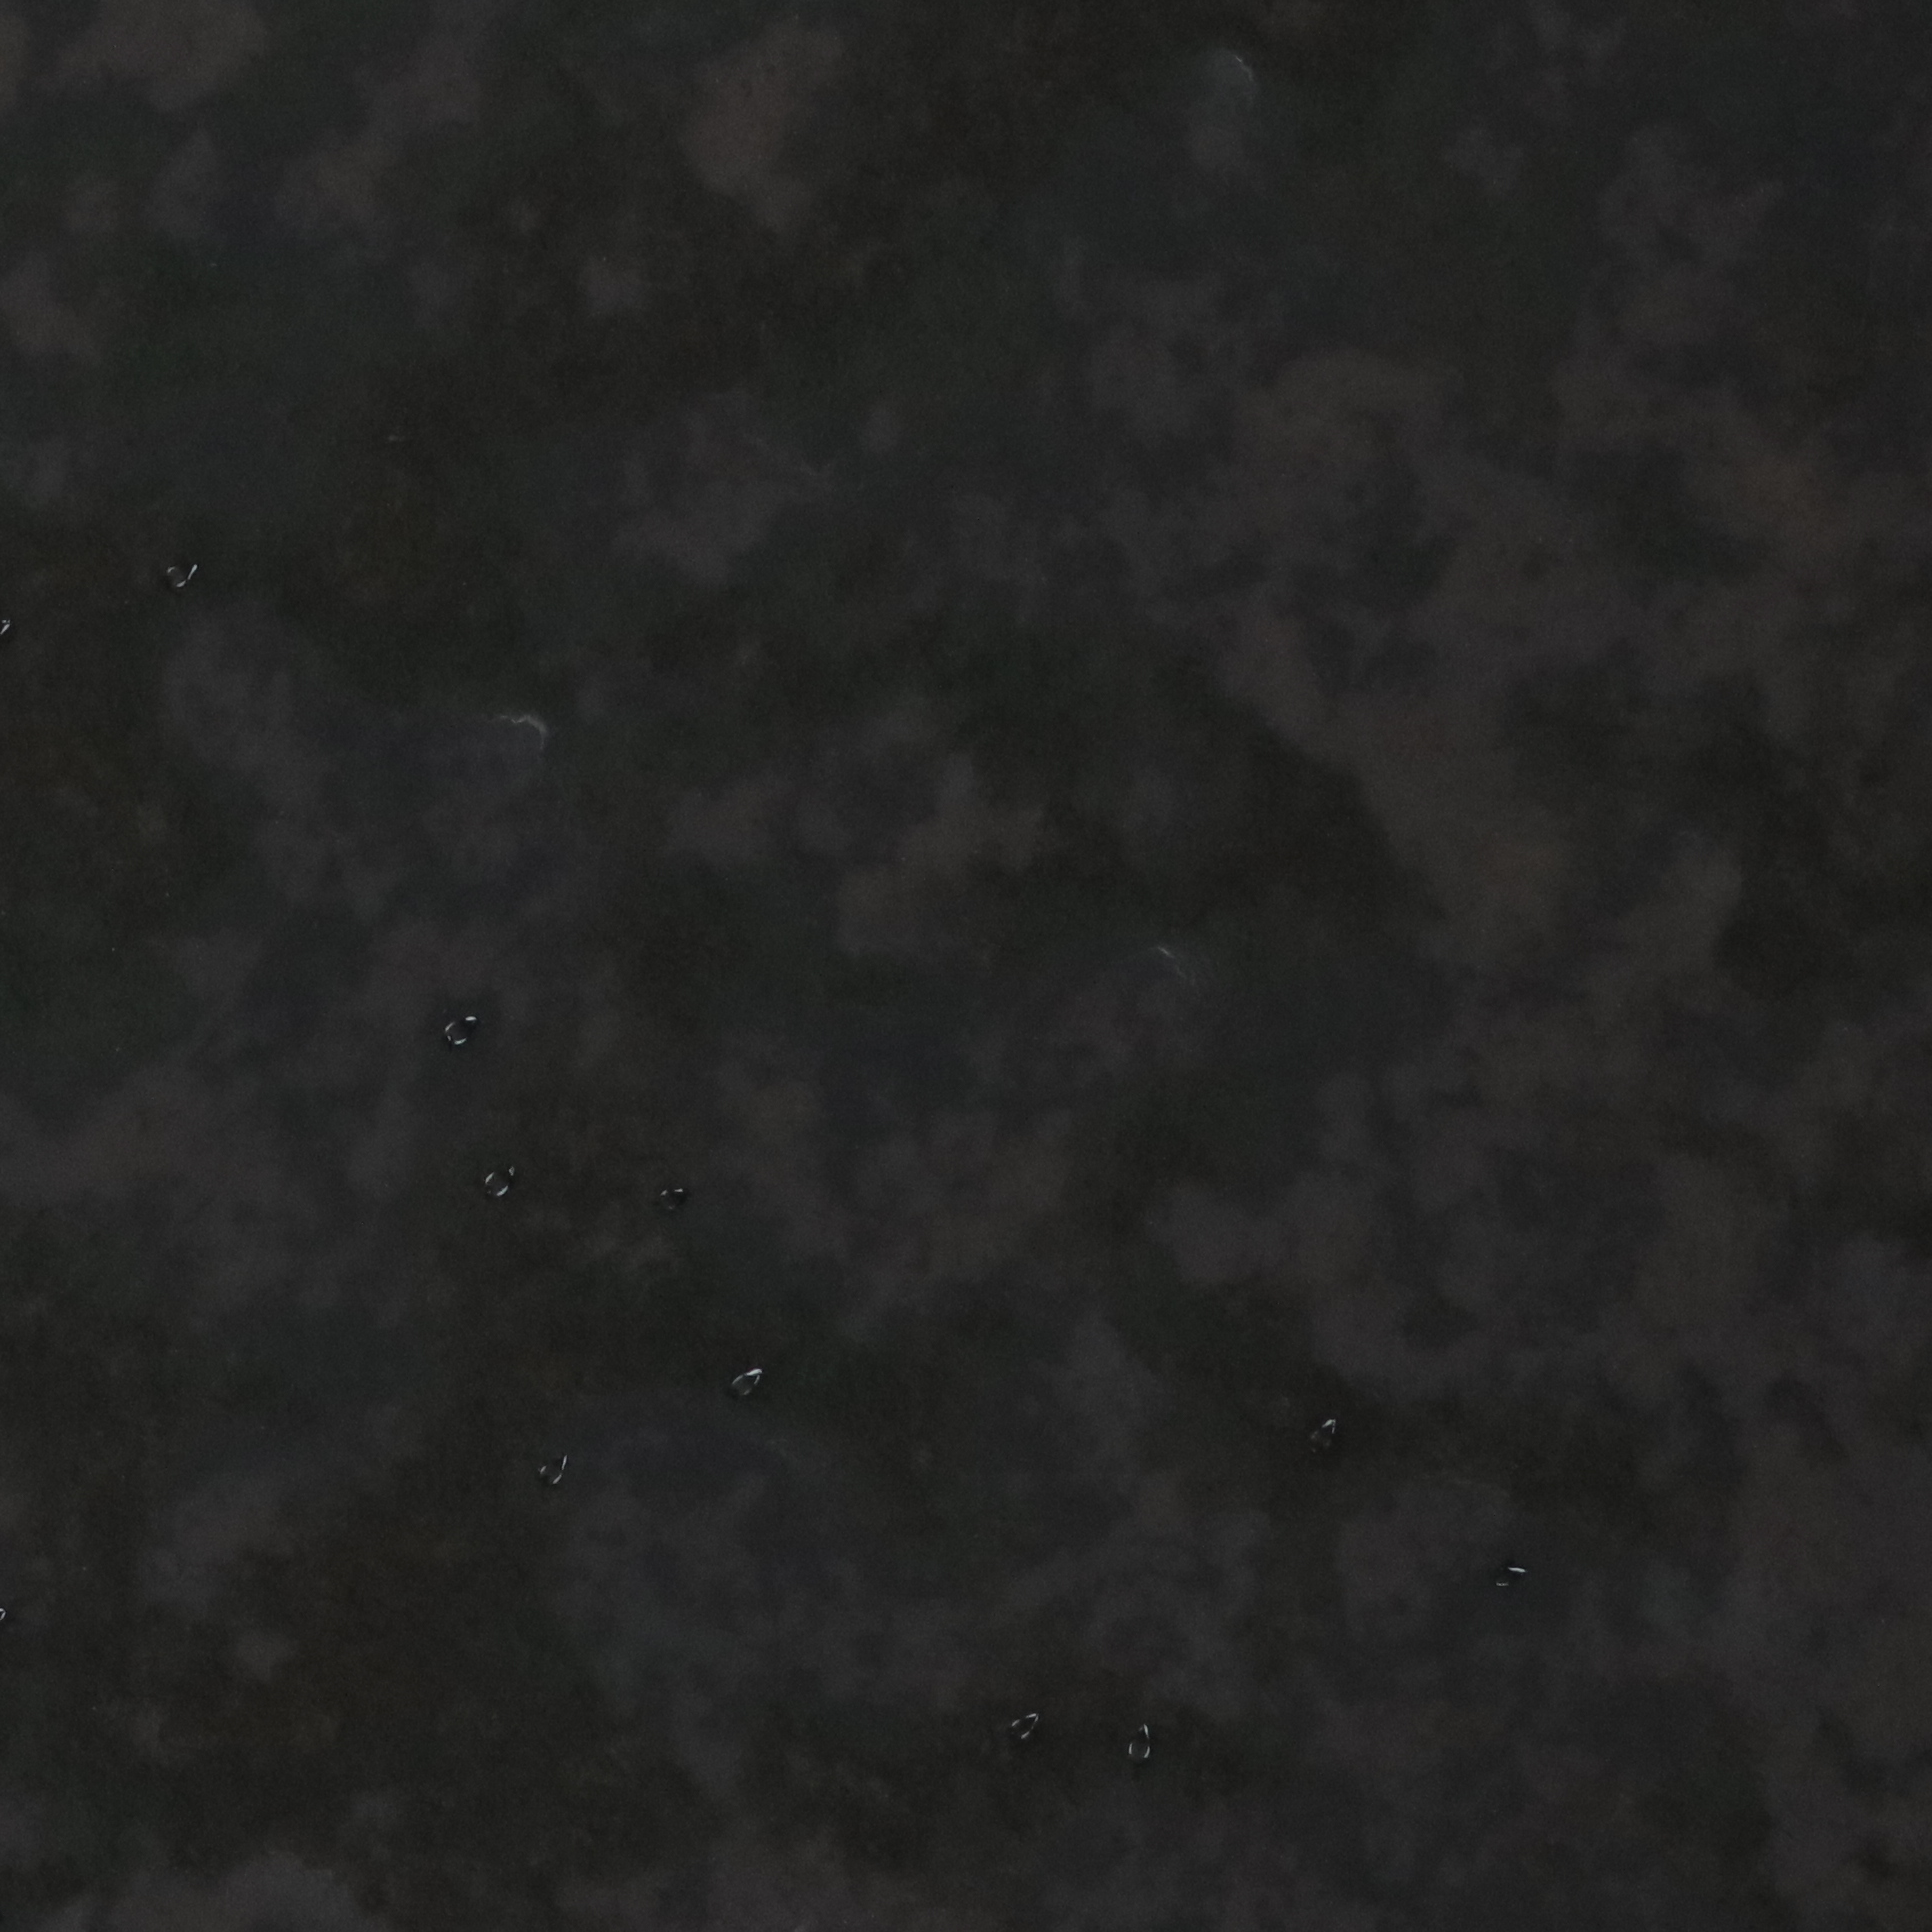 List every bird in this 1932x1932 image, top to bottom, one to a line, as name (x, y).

brant (179, 575)
brant (458, 1031)
brant (499, 1181)
brant (671, 1199)
brant (745, 1383)
brant (1321, 1440)
brant (553, 1471)
brant (1507, 1576)
brant (1024, 1727)
brant (1142, 1747)